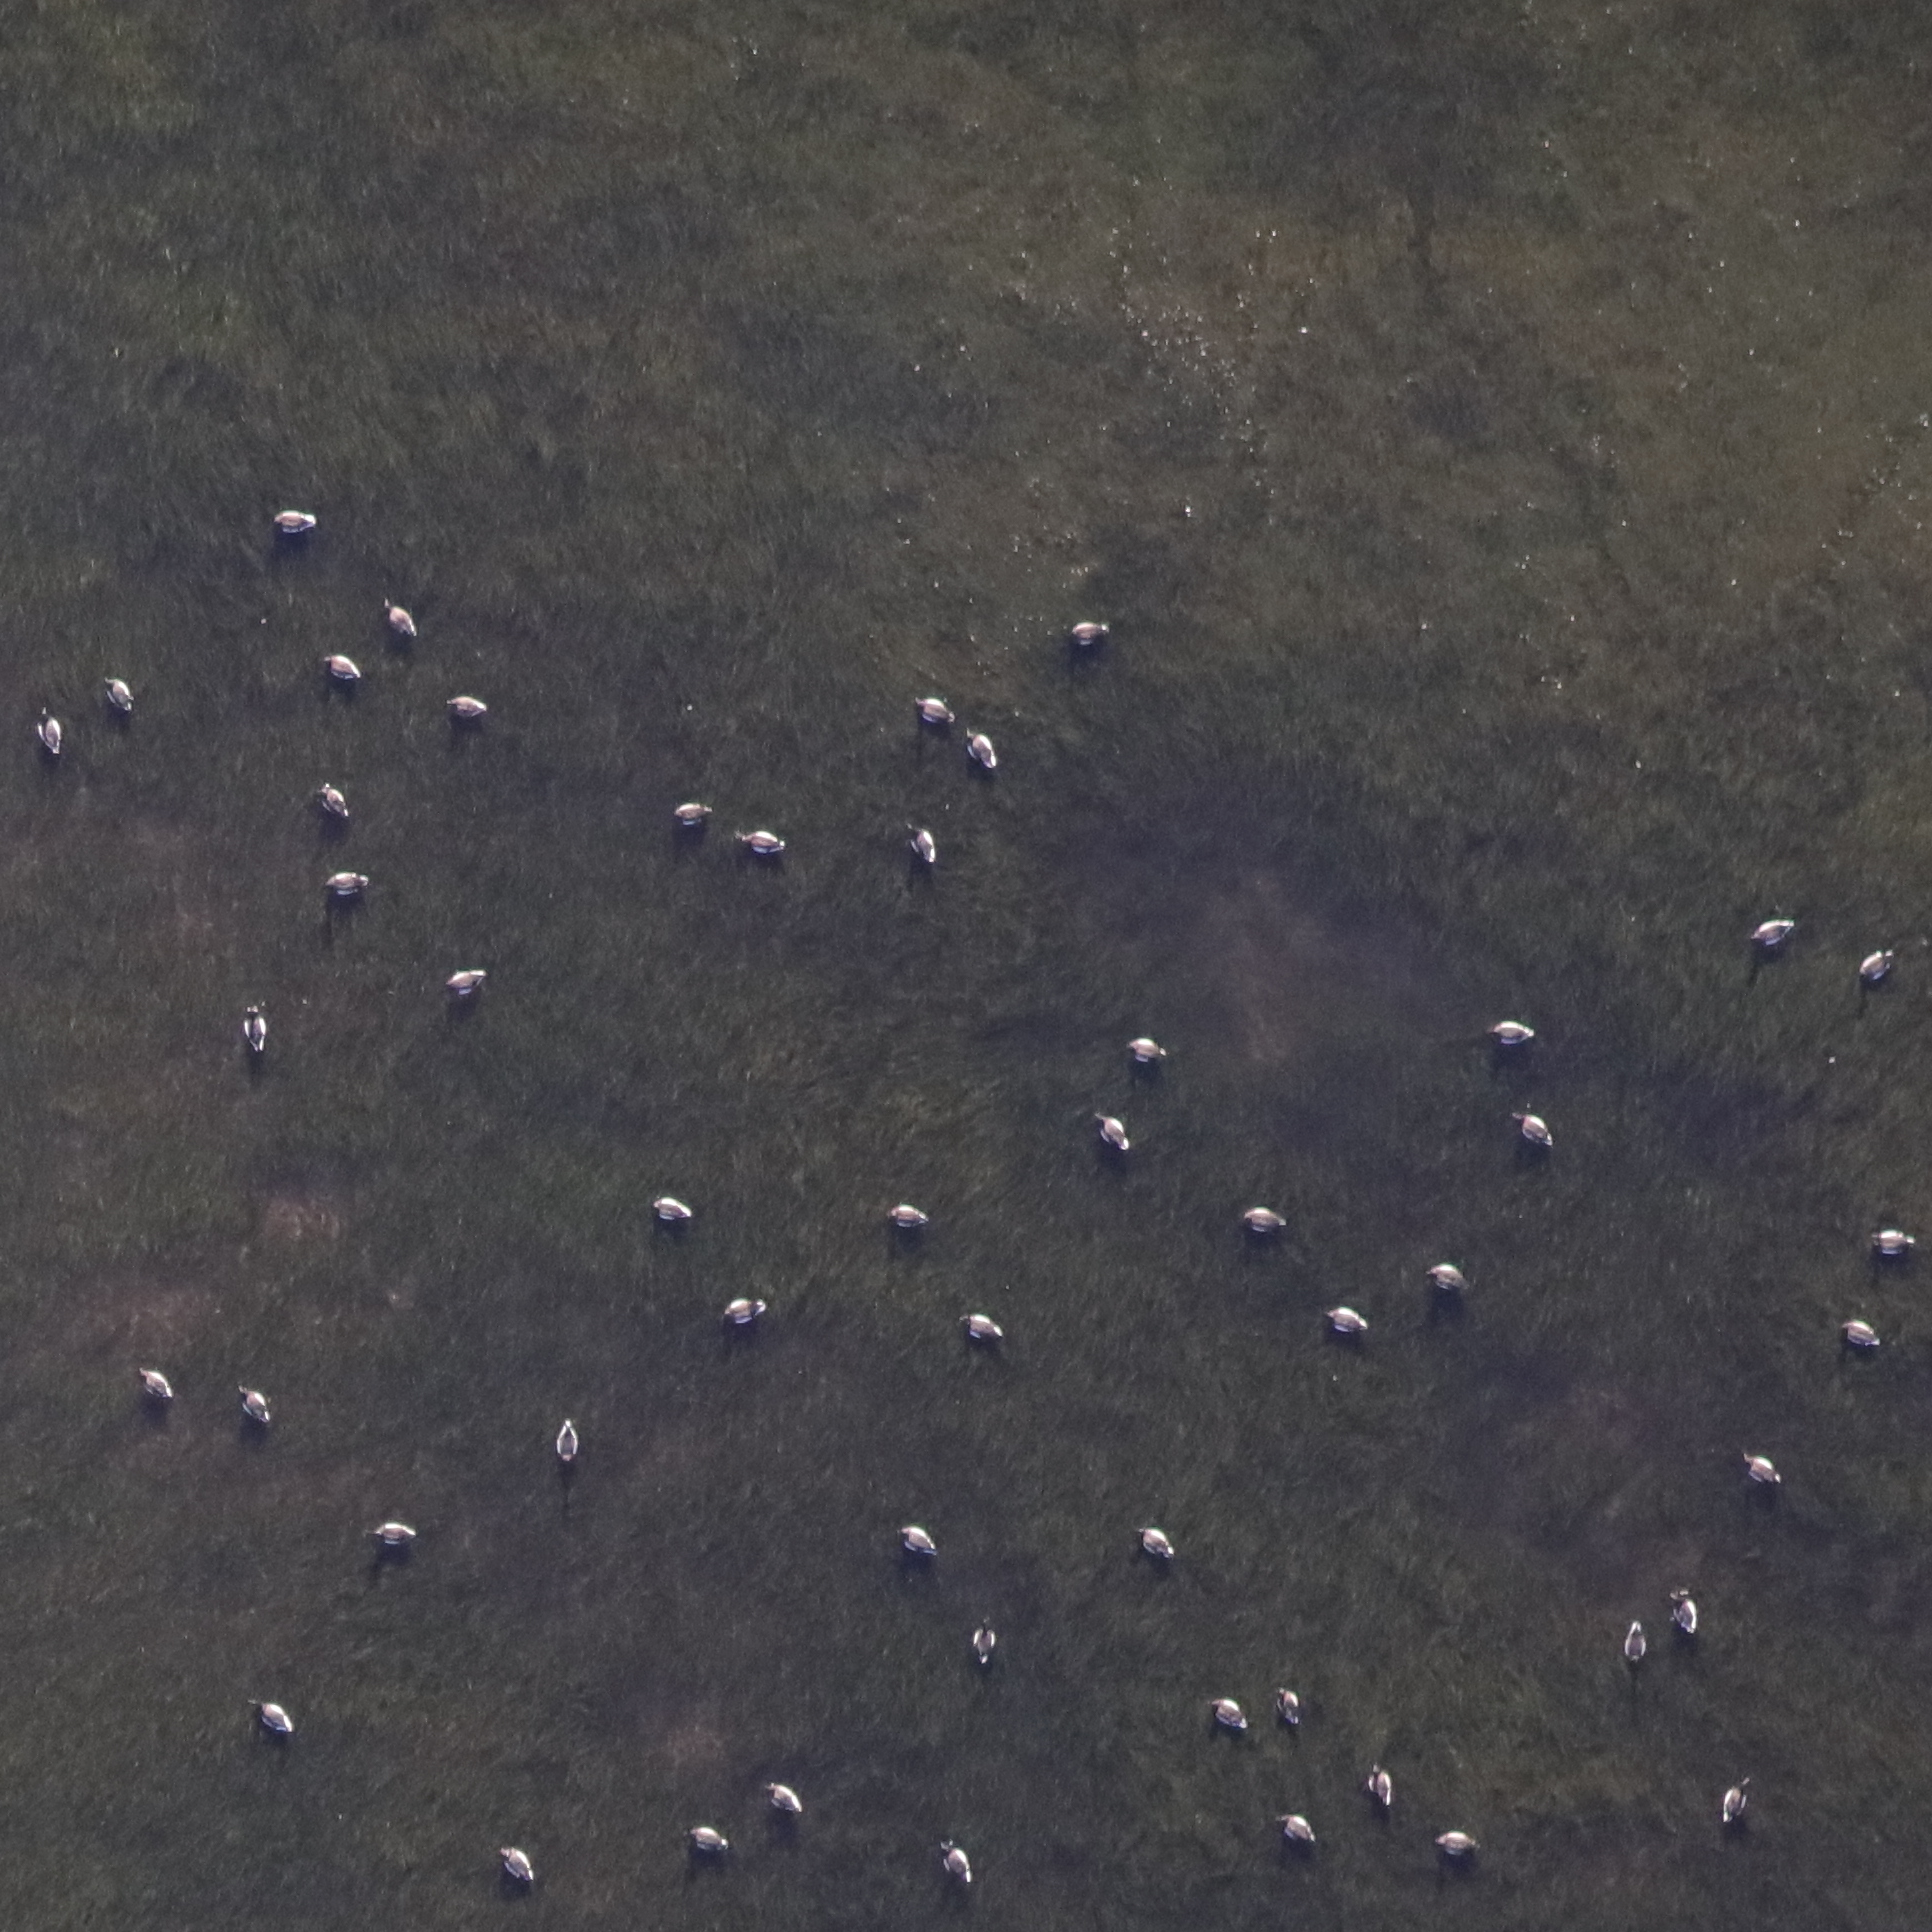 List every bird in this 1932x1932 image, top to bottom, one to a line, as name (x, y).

brant (291, 522)
brant (400, 618)
brant (1086, 633)
brant (340, 668)
brant (118, 695)
brant (466, 707)
brant (934, 712)
brant (50, 732)
brant (981, 749)
brant (332, 800)
brant (691, 814)
brant (762, 843)
brant (922, 844)
brant (347, 883)
brant (1773, 933)
brant (1876, 967)
brant (464, 981)
brant (256, 1028)
brant (1512, 1032)
brant (1146, 1052)
brant (1532, 1128)
brant (1113, 1131)
brant (671, 1209)
brant (908, 1217)
brant (1264, 1220)
brant (1892, 1243)
brant (1449, 1277)
brant (744, 1311)
brant (1345, 1320)
brant (983, 1327)
brant (1860, 1334)
brant (155, 1384)
brant (254, 1405)
brant (566, 1444)
brant (1760, 1469)
brant (394, 1533)
brant (917, 1541)
brant (1154, 1542)
brant (1685, 1612)
brant (985, 1642)
brant (1636, 1644)
brant (1289, 1706)
brant (1228, 1716)
brant (273, 1718)
brant (1380, 1786)
brant (782, 1797)
brant (1735, 1801)
brant (1296, 1829)
brant (708, 1840)
brant (1456, 1845)
brant (516, 1864)
brant (957, 1864)